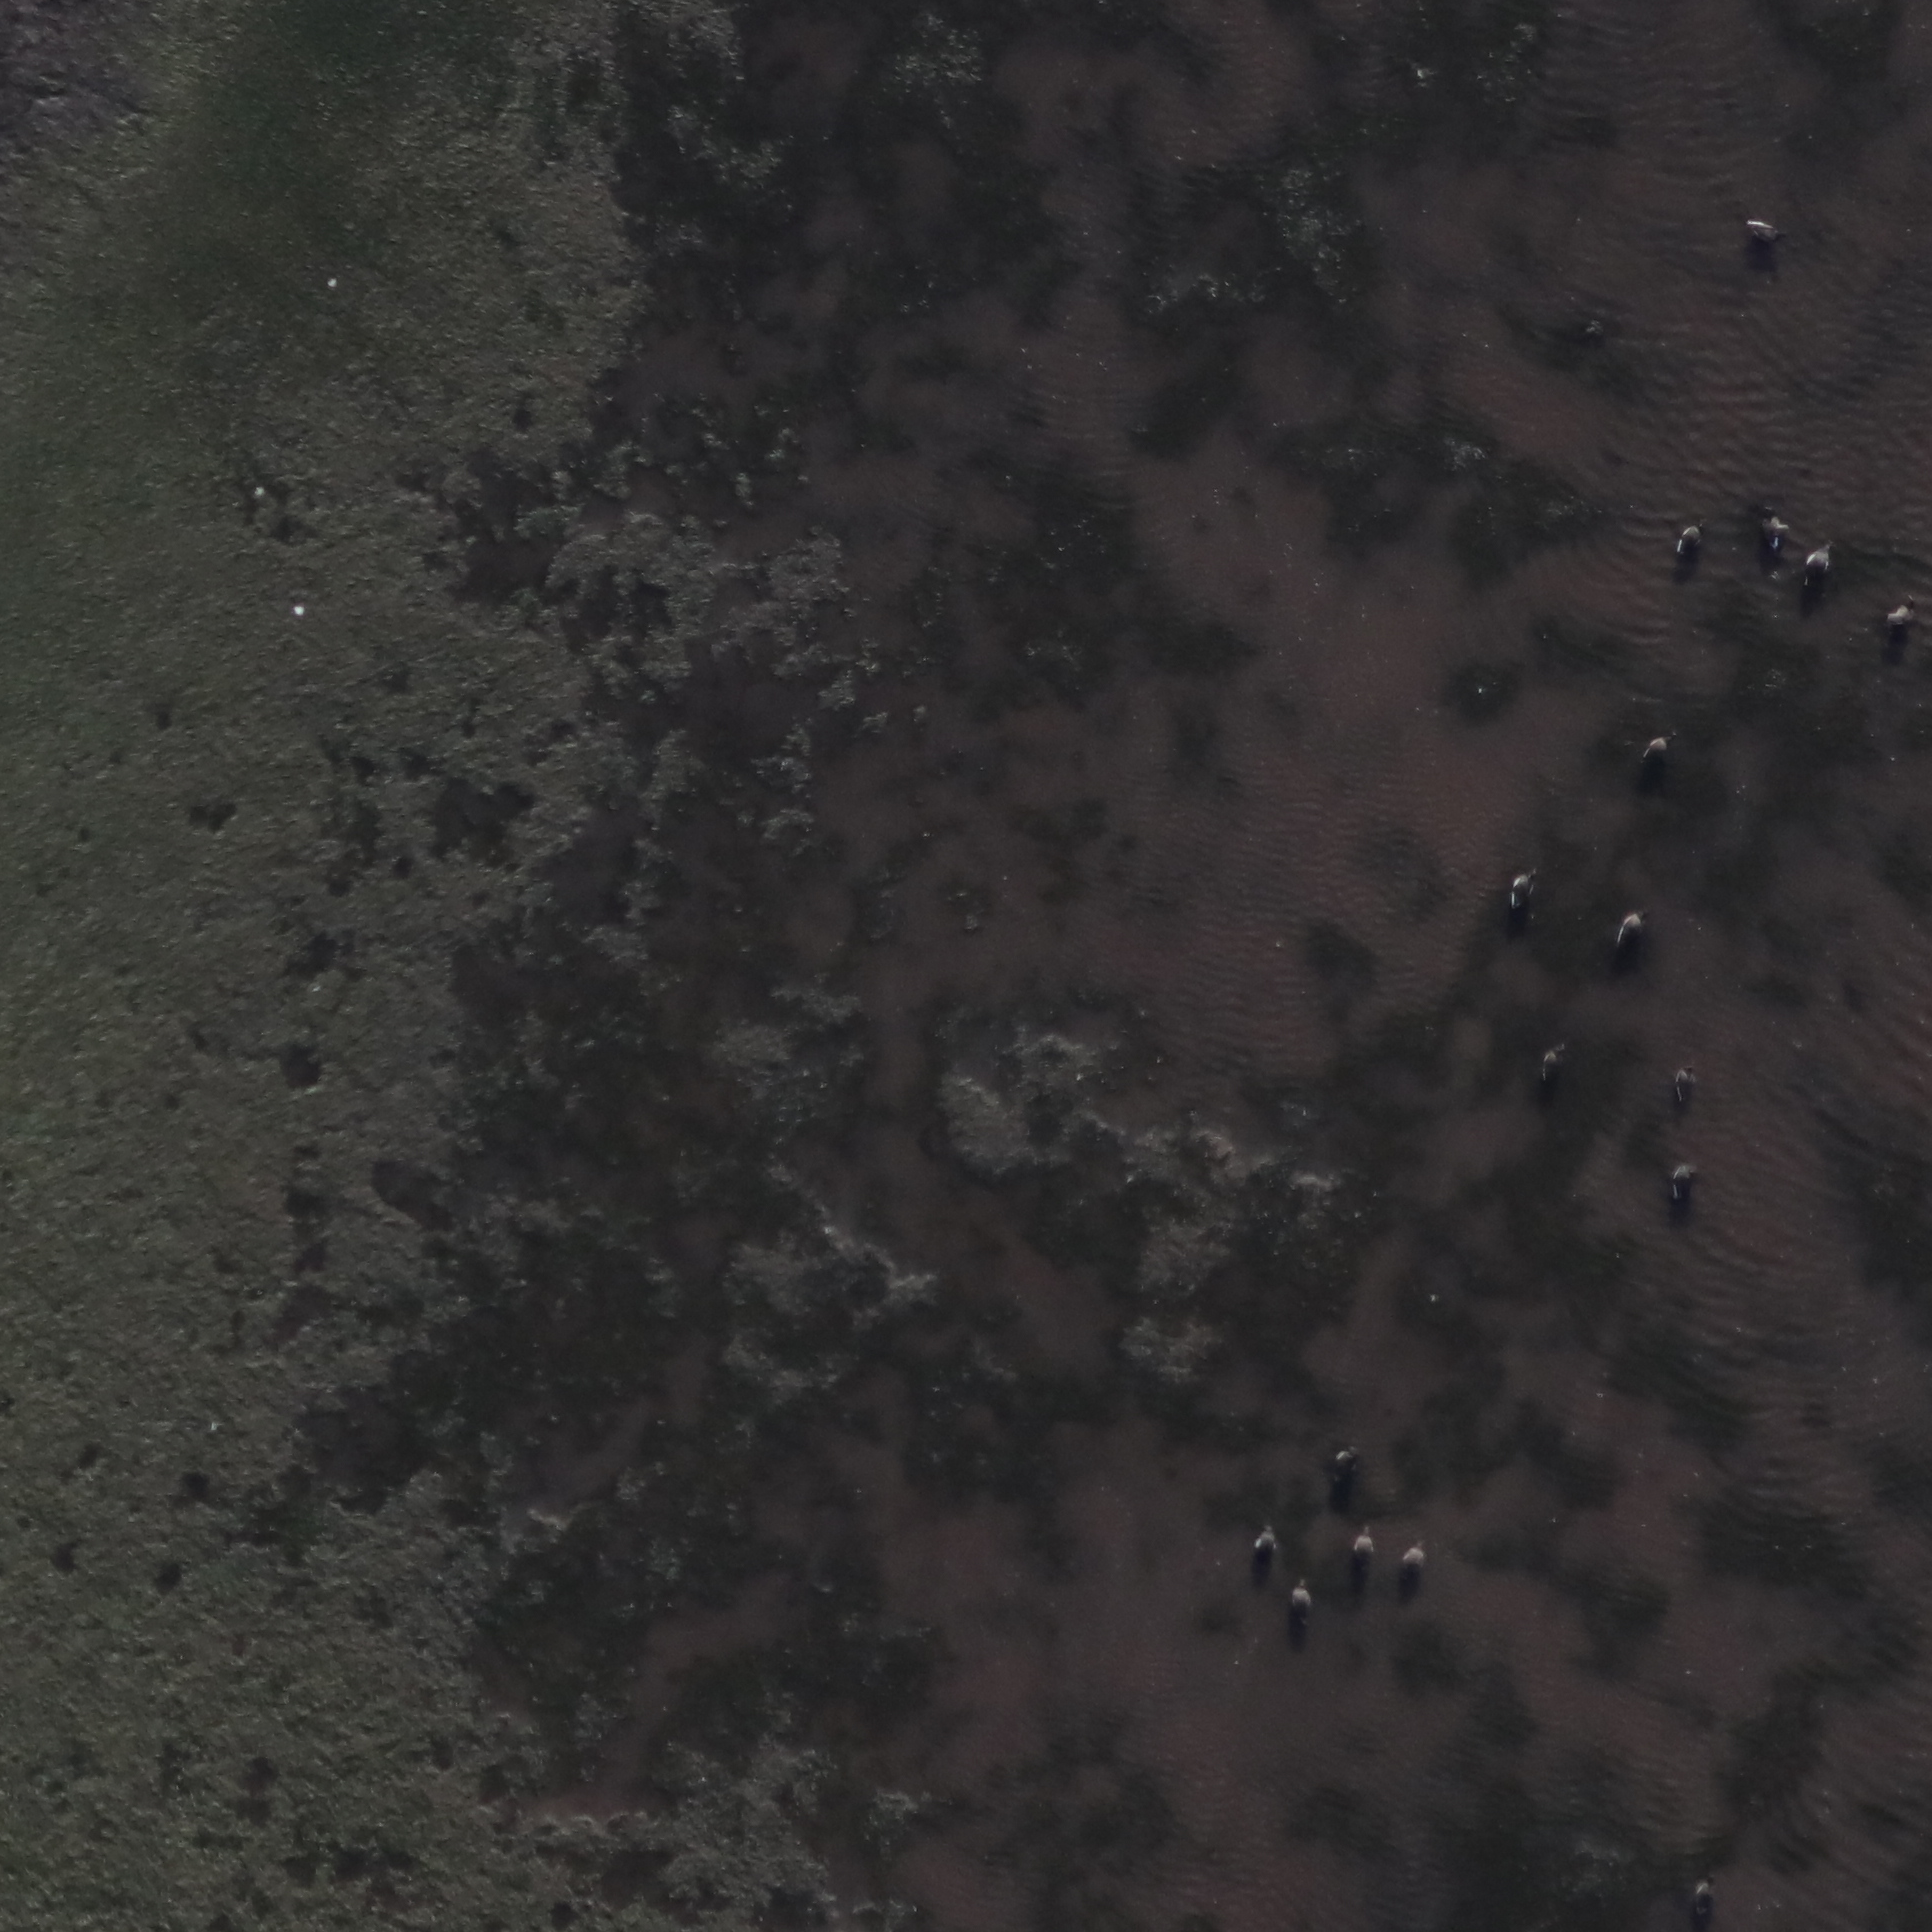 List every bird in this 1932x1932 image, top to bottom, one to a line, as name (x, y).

brant (1763, 230)
brant (1777, 527)
brant (1692, 540)
brant (1825, 564)
brant (1895, 610)
brant (1657, 748)
brant (1522, 894)
brant (1625, 920)
brant (1539, 1067)
brant (1681, 1082)
brant (1682, 1186)
emperor goose (1345, 1460)
emperor goose (1258, 1545)
emperor goose (1361, 1550)
emperor goose (1414, 1570)
emperor goose (1304, 1605)
brant (1697, 1904)